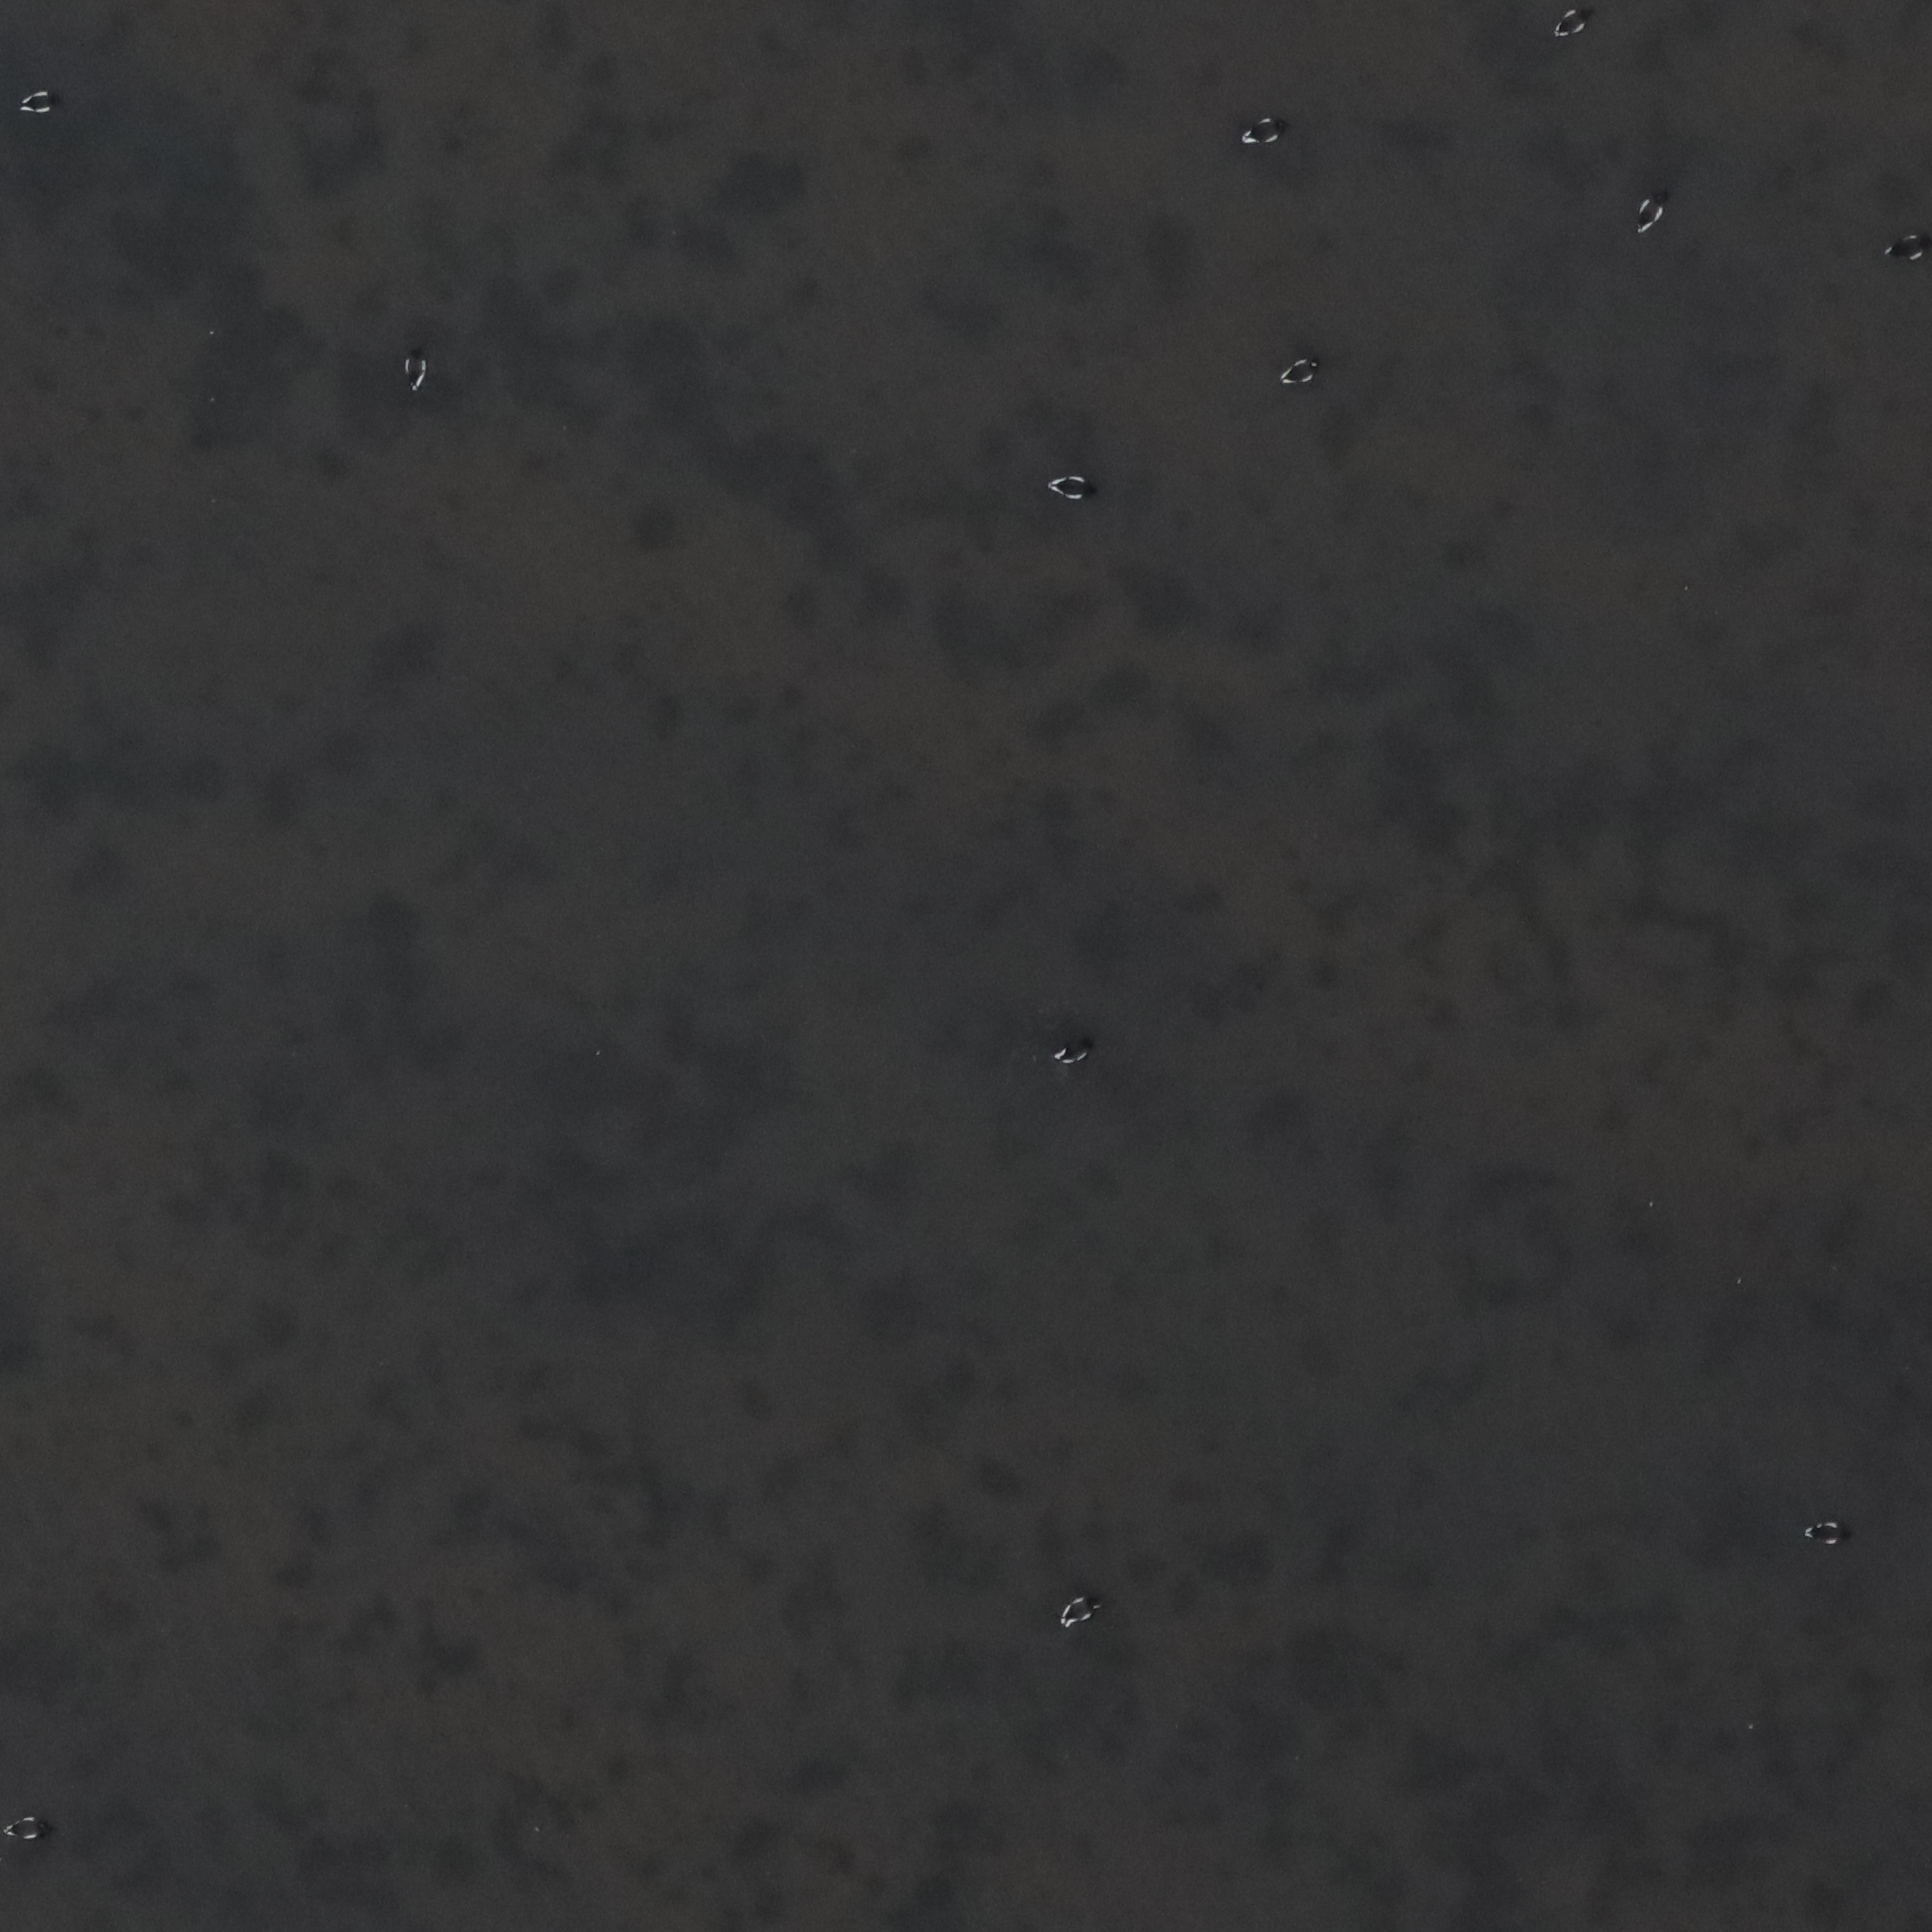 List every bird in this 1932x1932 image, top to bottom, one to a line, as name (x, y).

brant (1570, 23)
brant (40, 103)
brant (1263, 130)
brant (1650, 211)
brant (1911, 244)
brant (417, 368)
brant (1301, 372)
brant (1074, 487)
brant (1074, 1054)
brant (1829, 1535)
brant (1079, 1610)
brant (28, 1828)